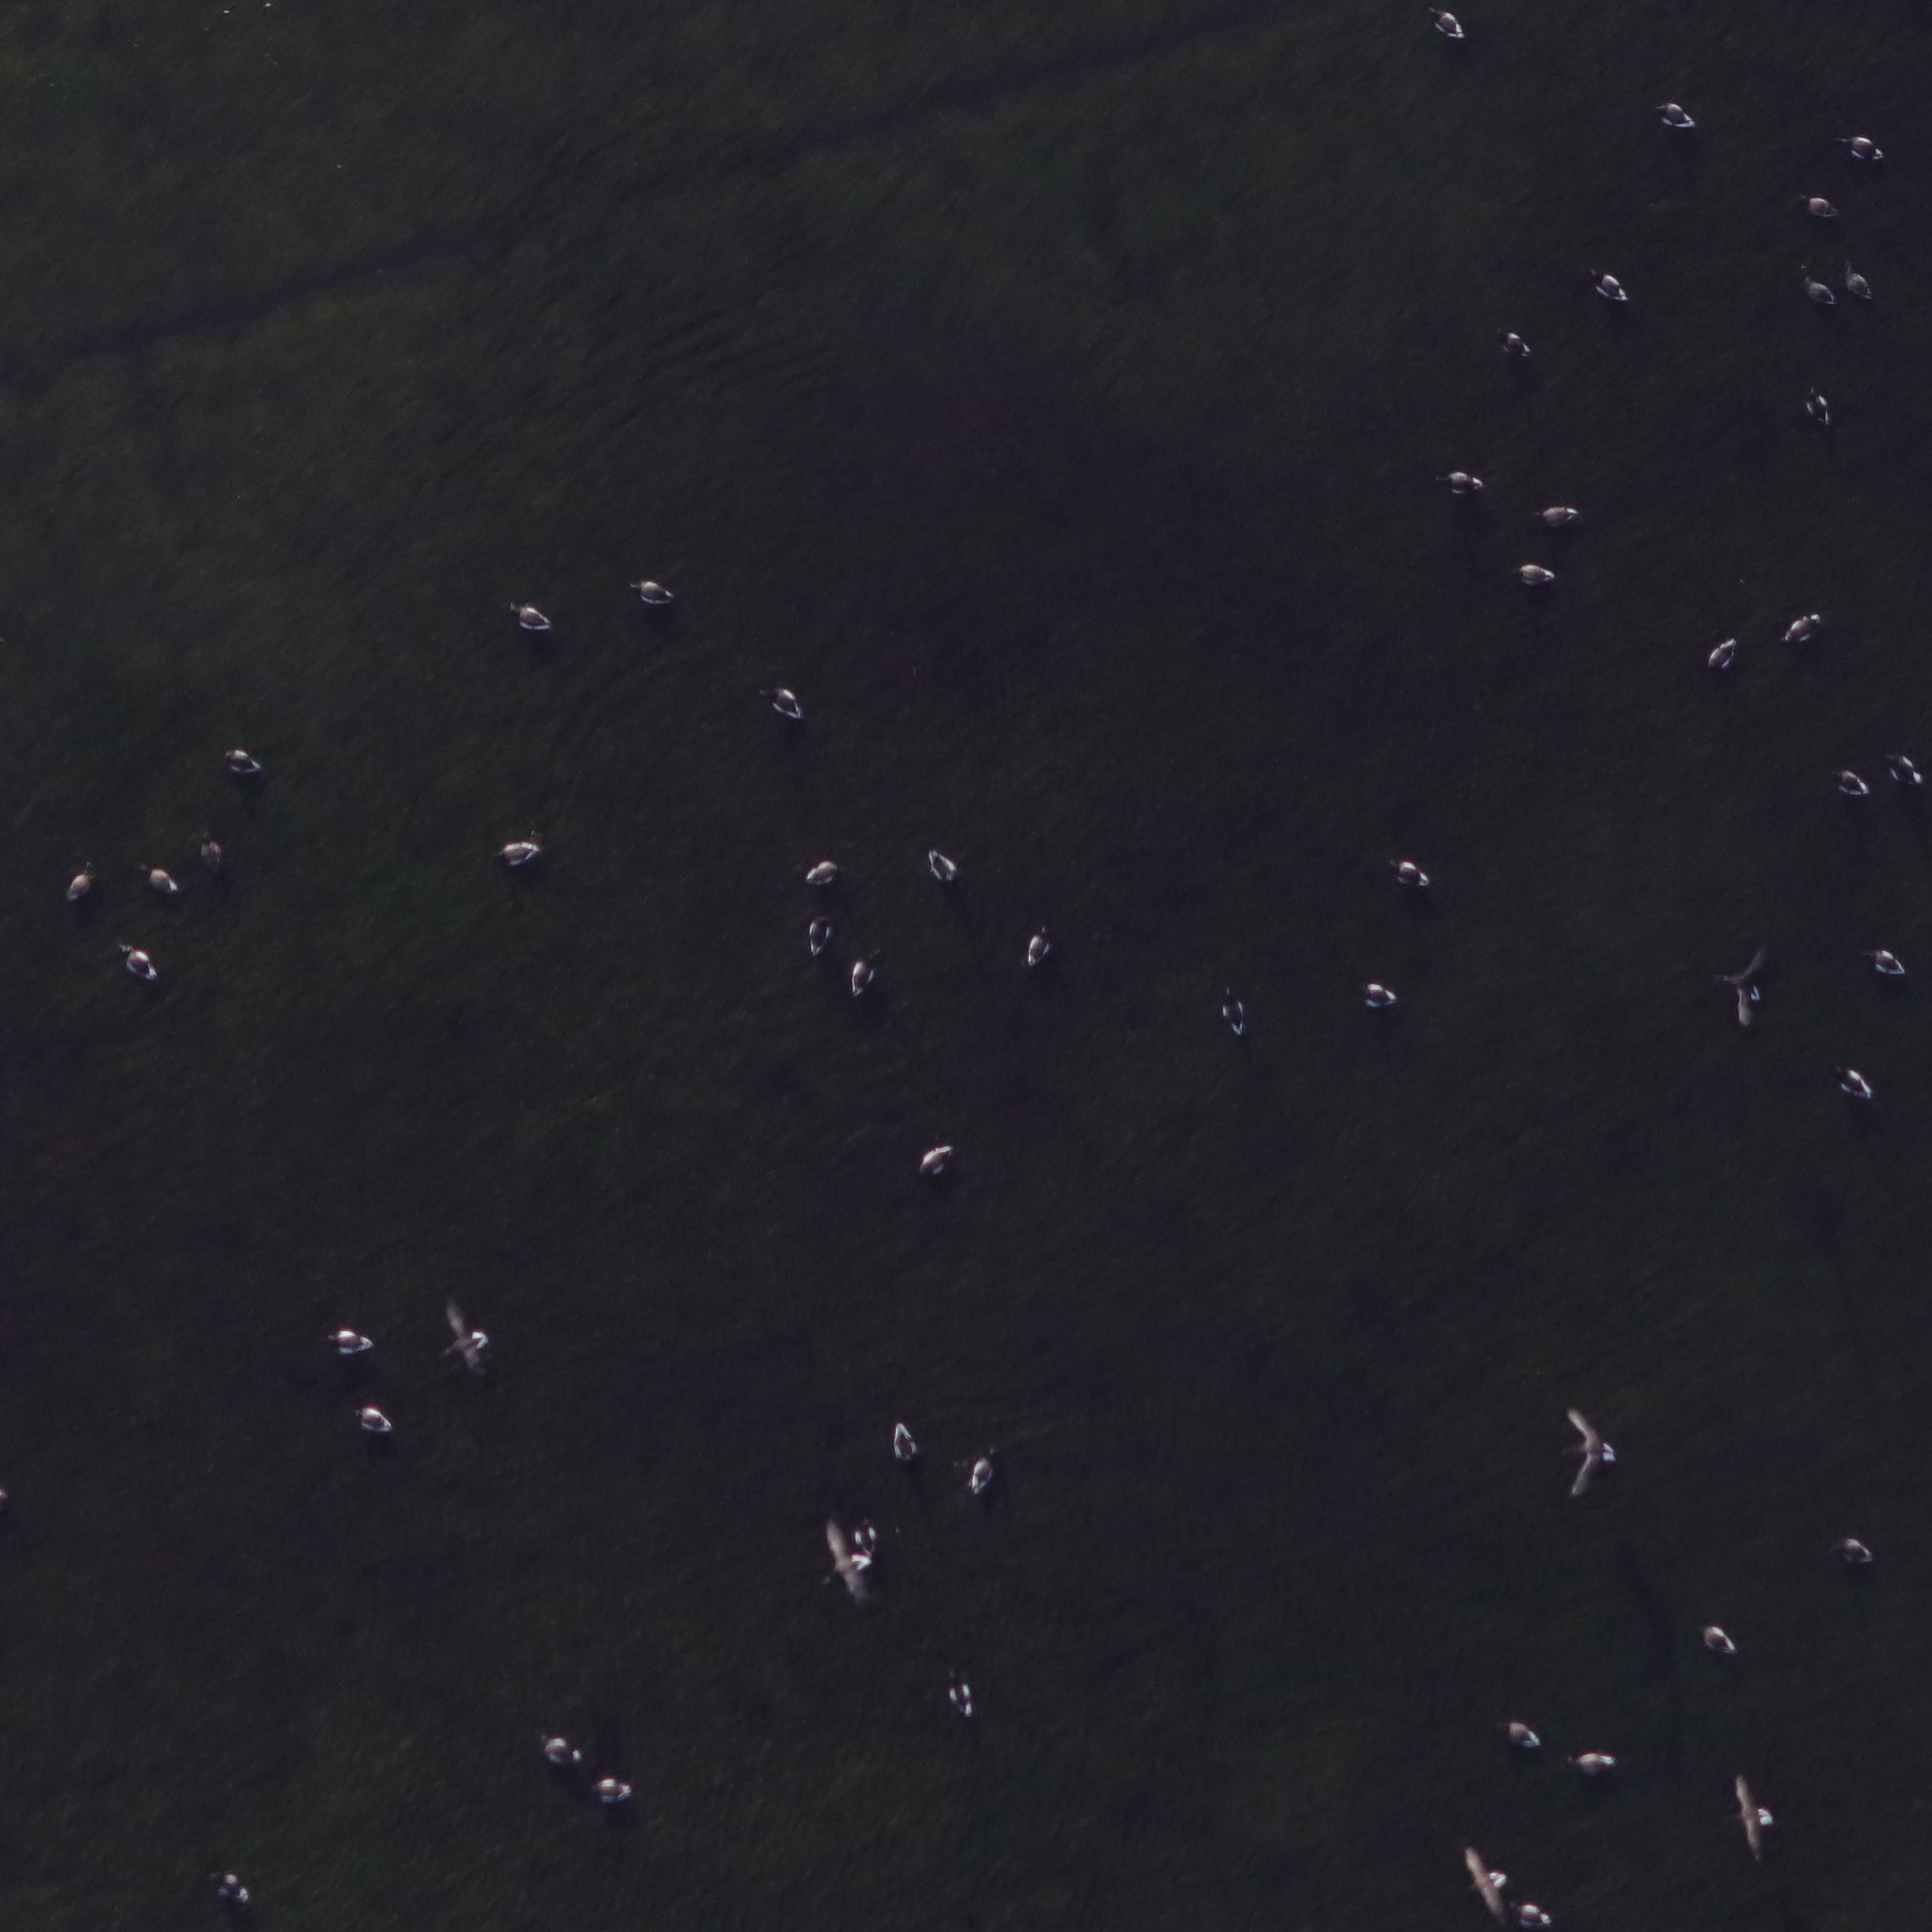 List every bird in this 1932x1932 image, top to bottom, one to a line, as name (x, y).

brant (1448, 25)
brant (1674, 117)
brant (1863, 149)
brant (1810, 213)
brant (1864, 284)
brant (1611, 288)
brant (1815, 296)
brant (1515, 339)
brant (1807, 404)
brant (1462, 485)
brant (1556, 515)
brant (1537, 576)
brant (652, 595)
brant (530, 619)
brant (1802, 630)
brant (1724, 655)
brant (783, 703)
brant (239, 762)
brant (1902, 772)
brant (1851, 783)
brant (517, 854)
brant (211, 857)
brant (942, 868)
brant (822, 873)
brant (1409, 873)
brant (161, 883)
brant (80, 886)
brant (819, 935)
brant (1037, 949)
brant (137, 963)
brant (1887, 963)
brant (1743, 972)
brant (862, 977)
brant (1379, 994)
brant (1234, 1012)
brant (1866, 1097)
brant (935, 1161)
brant (348, 1343)
brant (466, 1348)
brant (371, 1419)
brant (1613, 1441)
brant (904, 1444)
brant (982, 1472)
brant (854, 1551)
brant (1848, 1559)
brant (1717, 1640)
brant (964, 1689)
brant (1522, 1736)
brant (560, 1749)
brant (1595, 1762)
brant (609, 1789)
brant (1754, 1817)
brant (1487, 1879)
brant (228, 1882)
brant (1537, 1913)